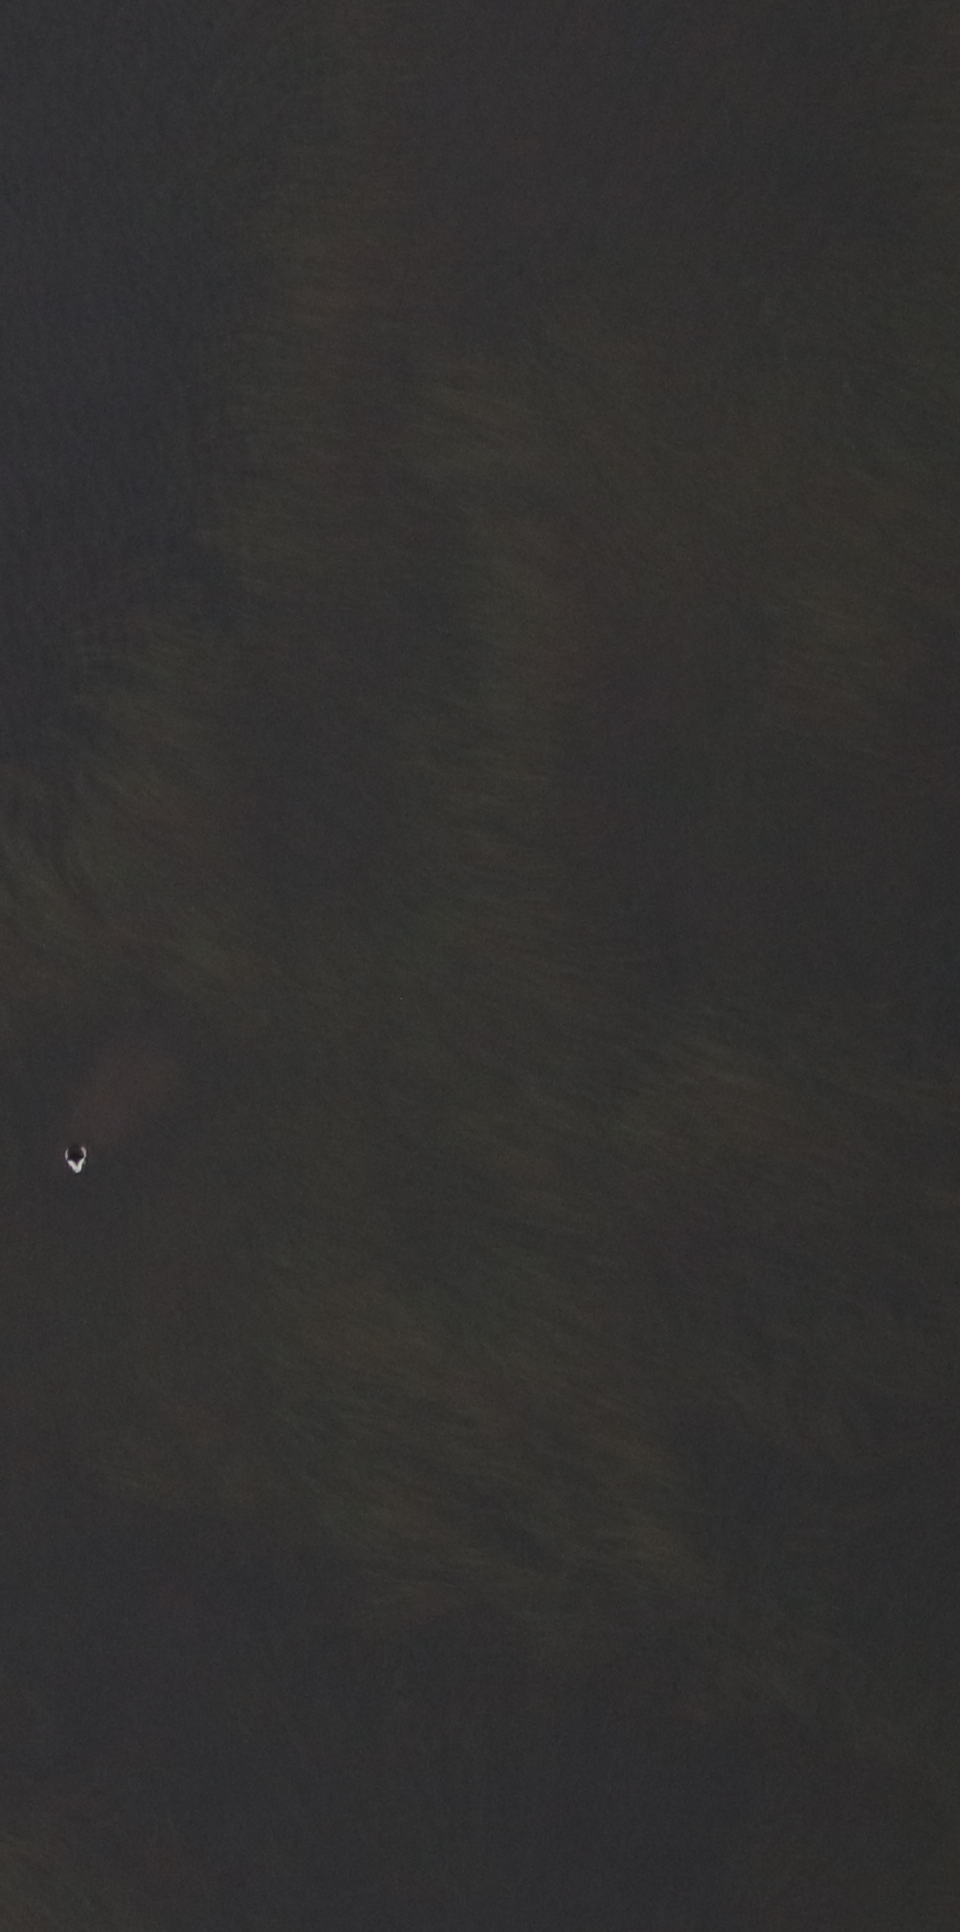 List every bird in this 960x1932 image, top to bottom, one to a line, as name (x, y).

brant (69, 1158)